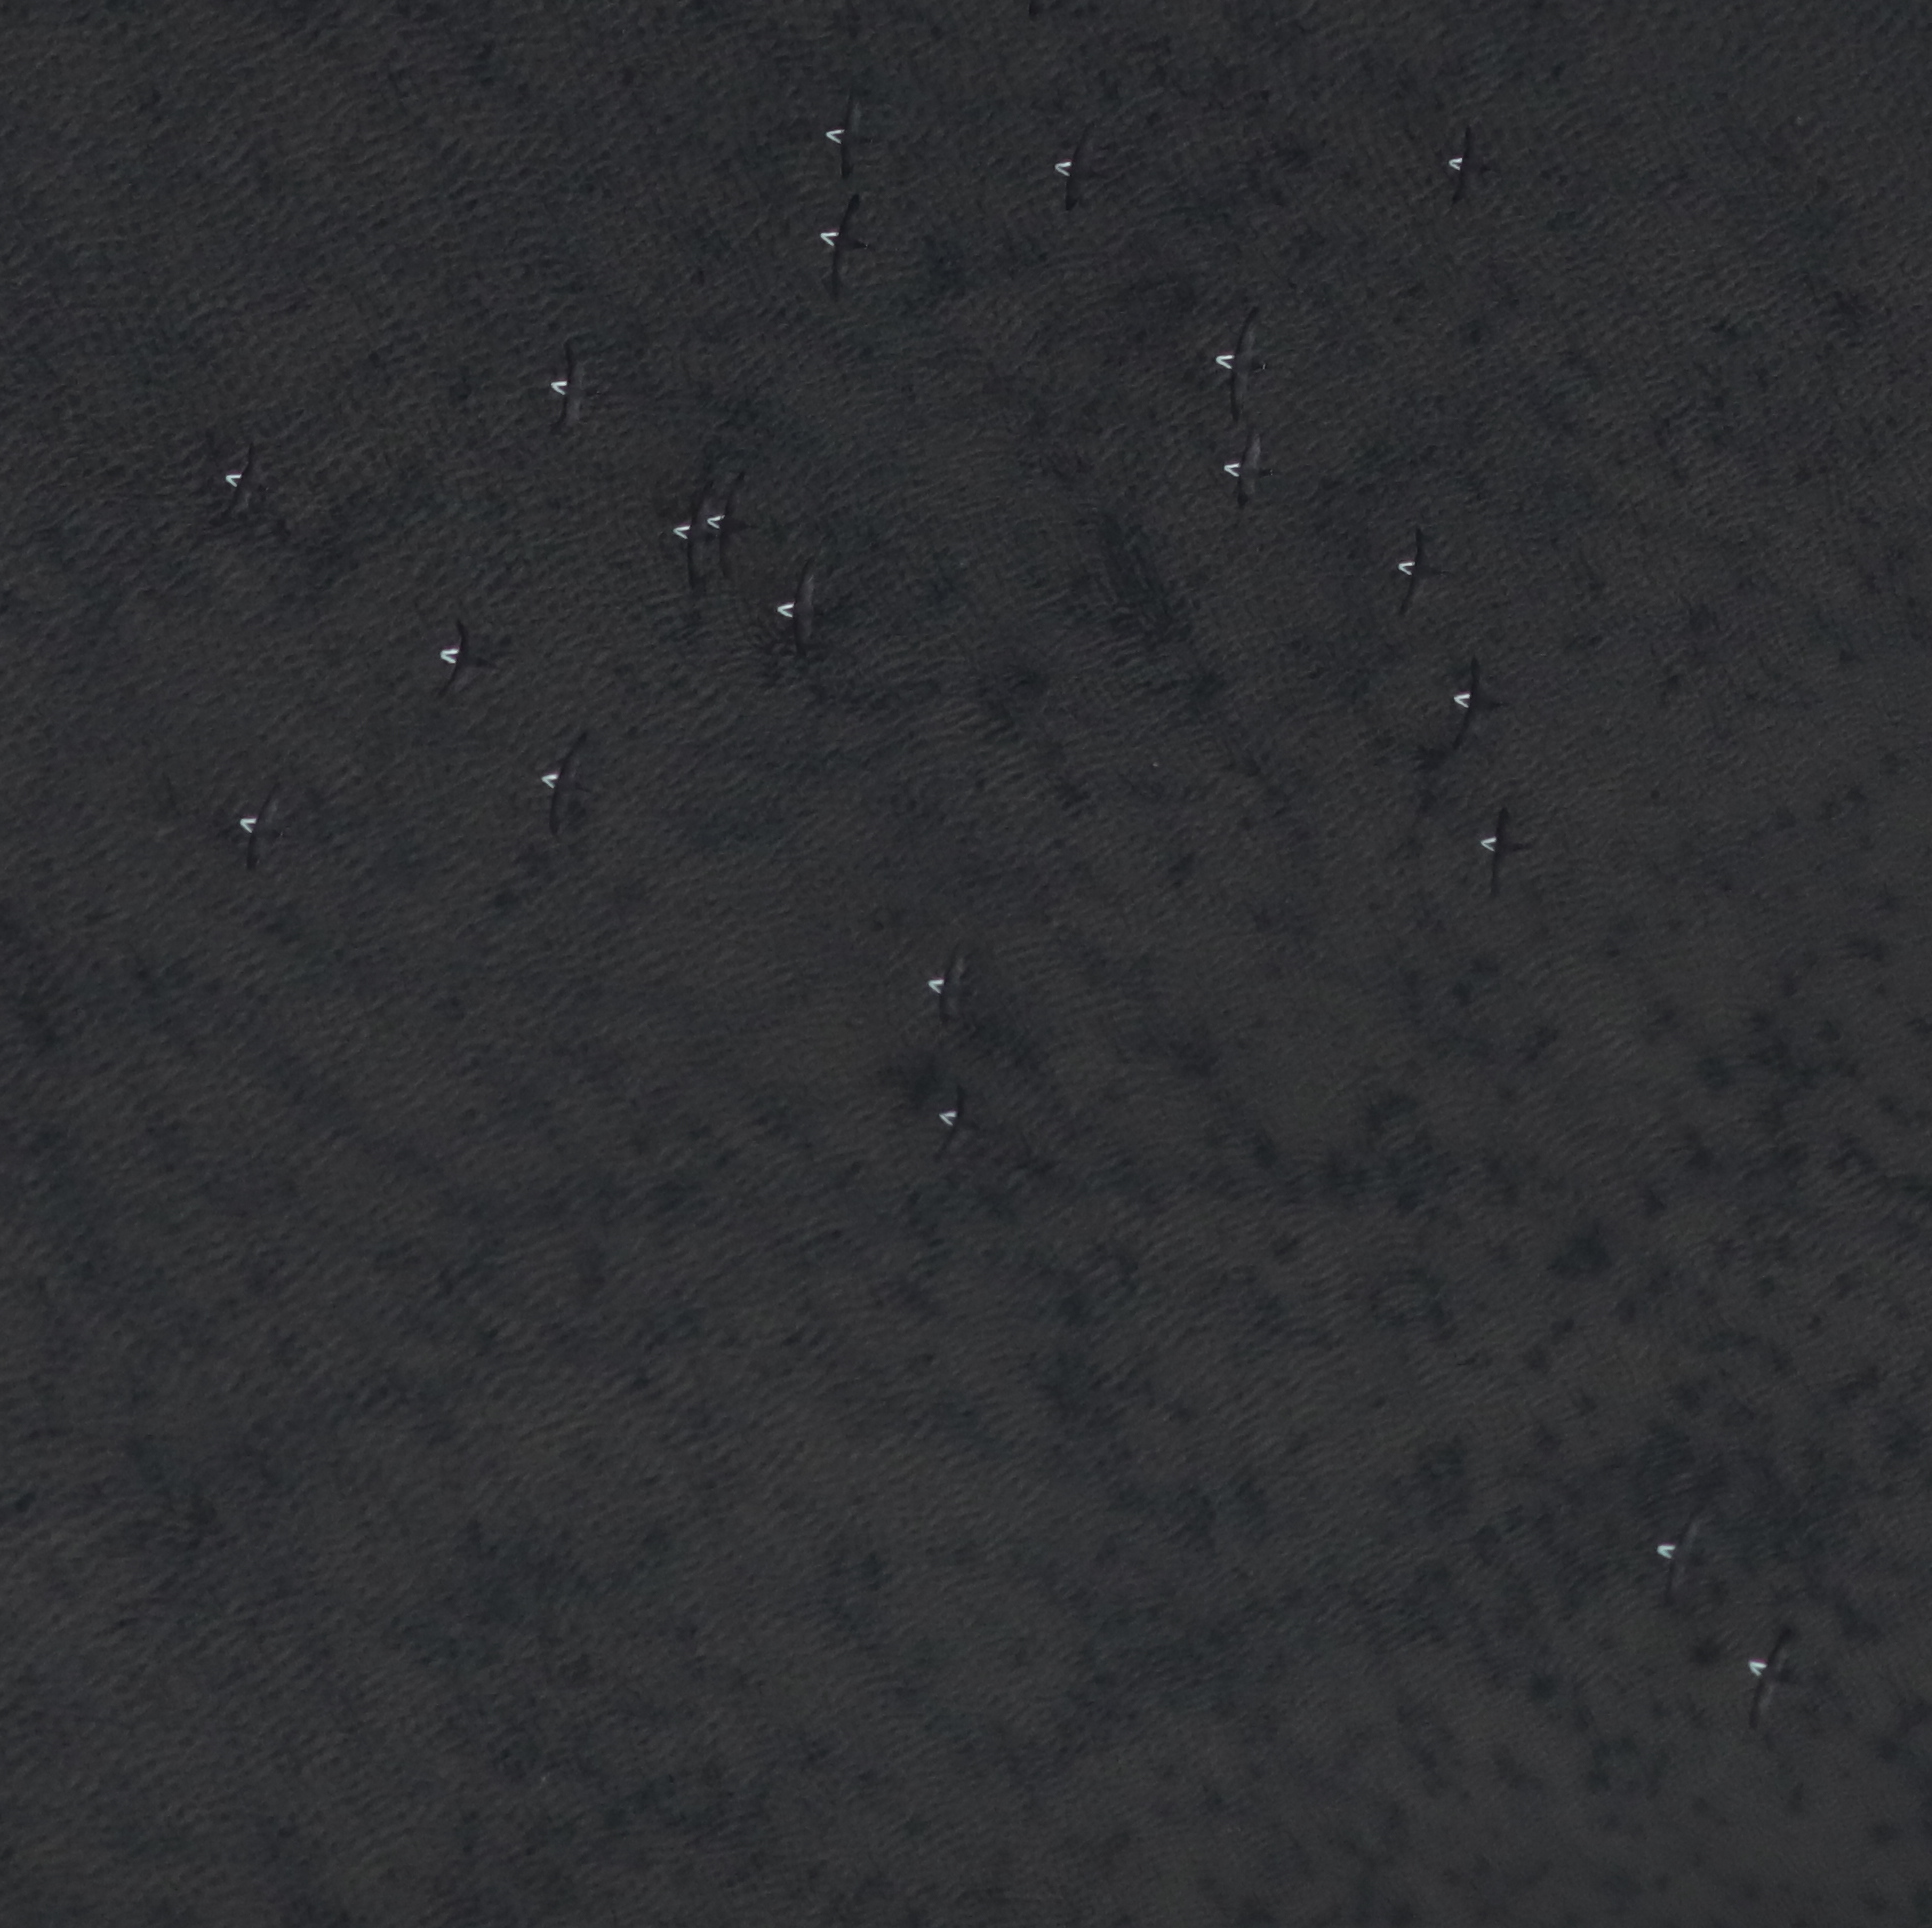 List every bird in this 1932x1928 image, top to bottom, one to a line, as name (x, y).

brant (850, 138)
brant (1464, 166)
brant (1080, 168)
brant (843, 246)
brant (1243, 355)
brant (578, 386)
brant (1246, 474)
brant (246, 481)
brant (732, 526)
brant (694, 531)
brant (1416, 571)
brant (803, 604)
brant (464, 654)
brant (1471, 699)
brant (564, 782)
brant (265, 829)
brant (1501, 841)
brant (952, 986)
brant (959, 1121)
brant (1679, 1549)
brant (1776, 1677)